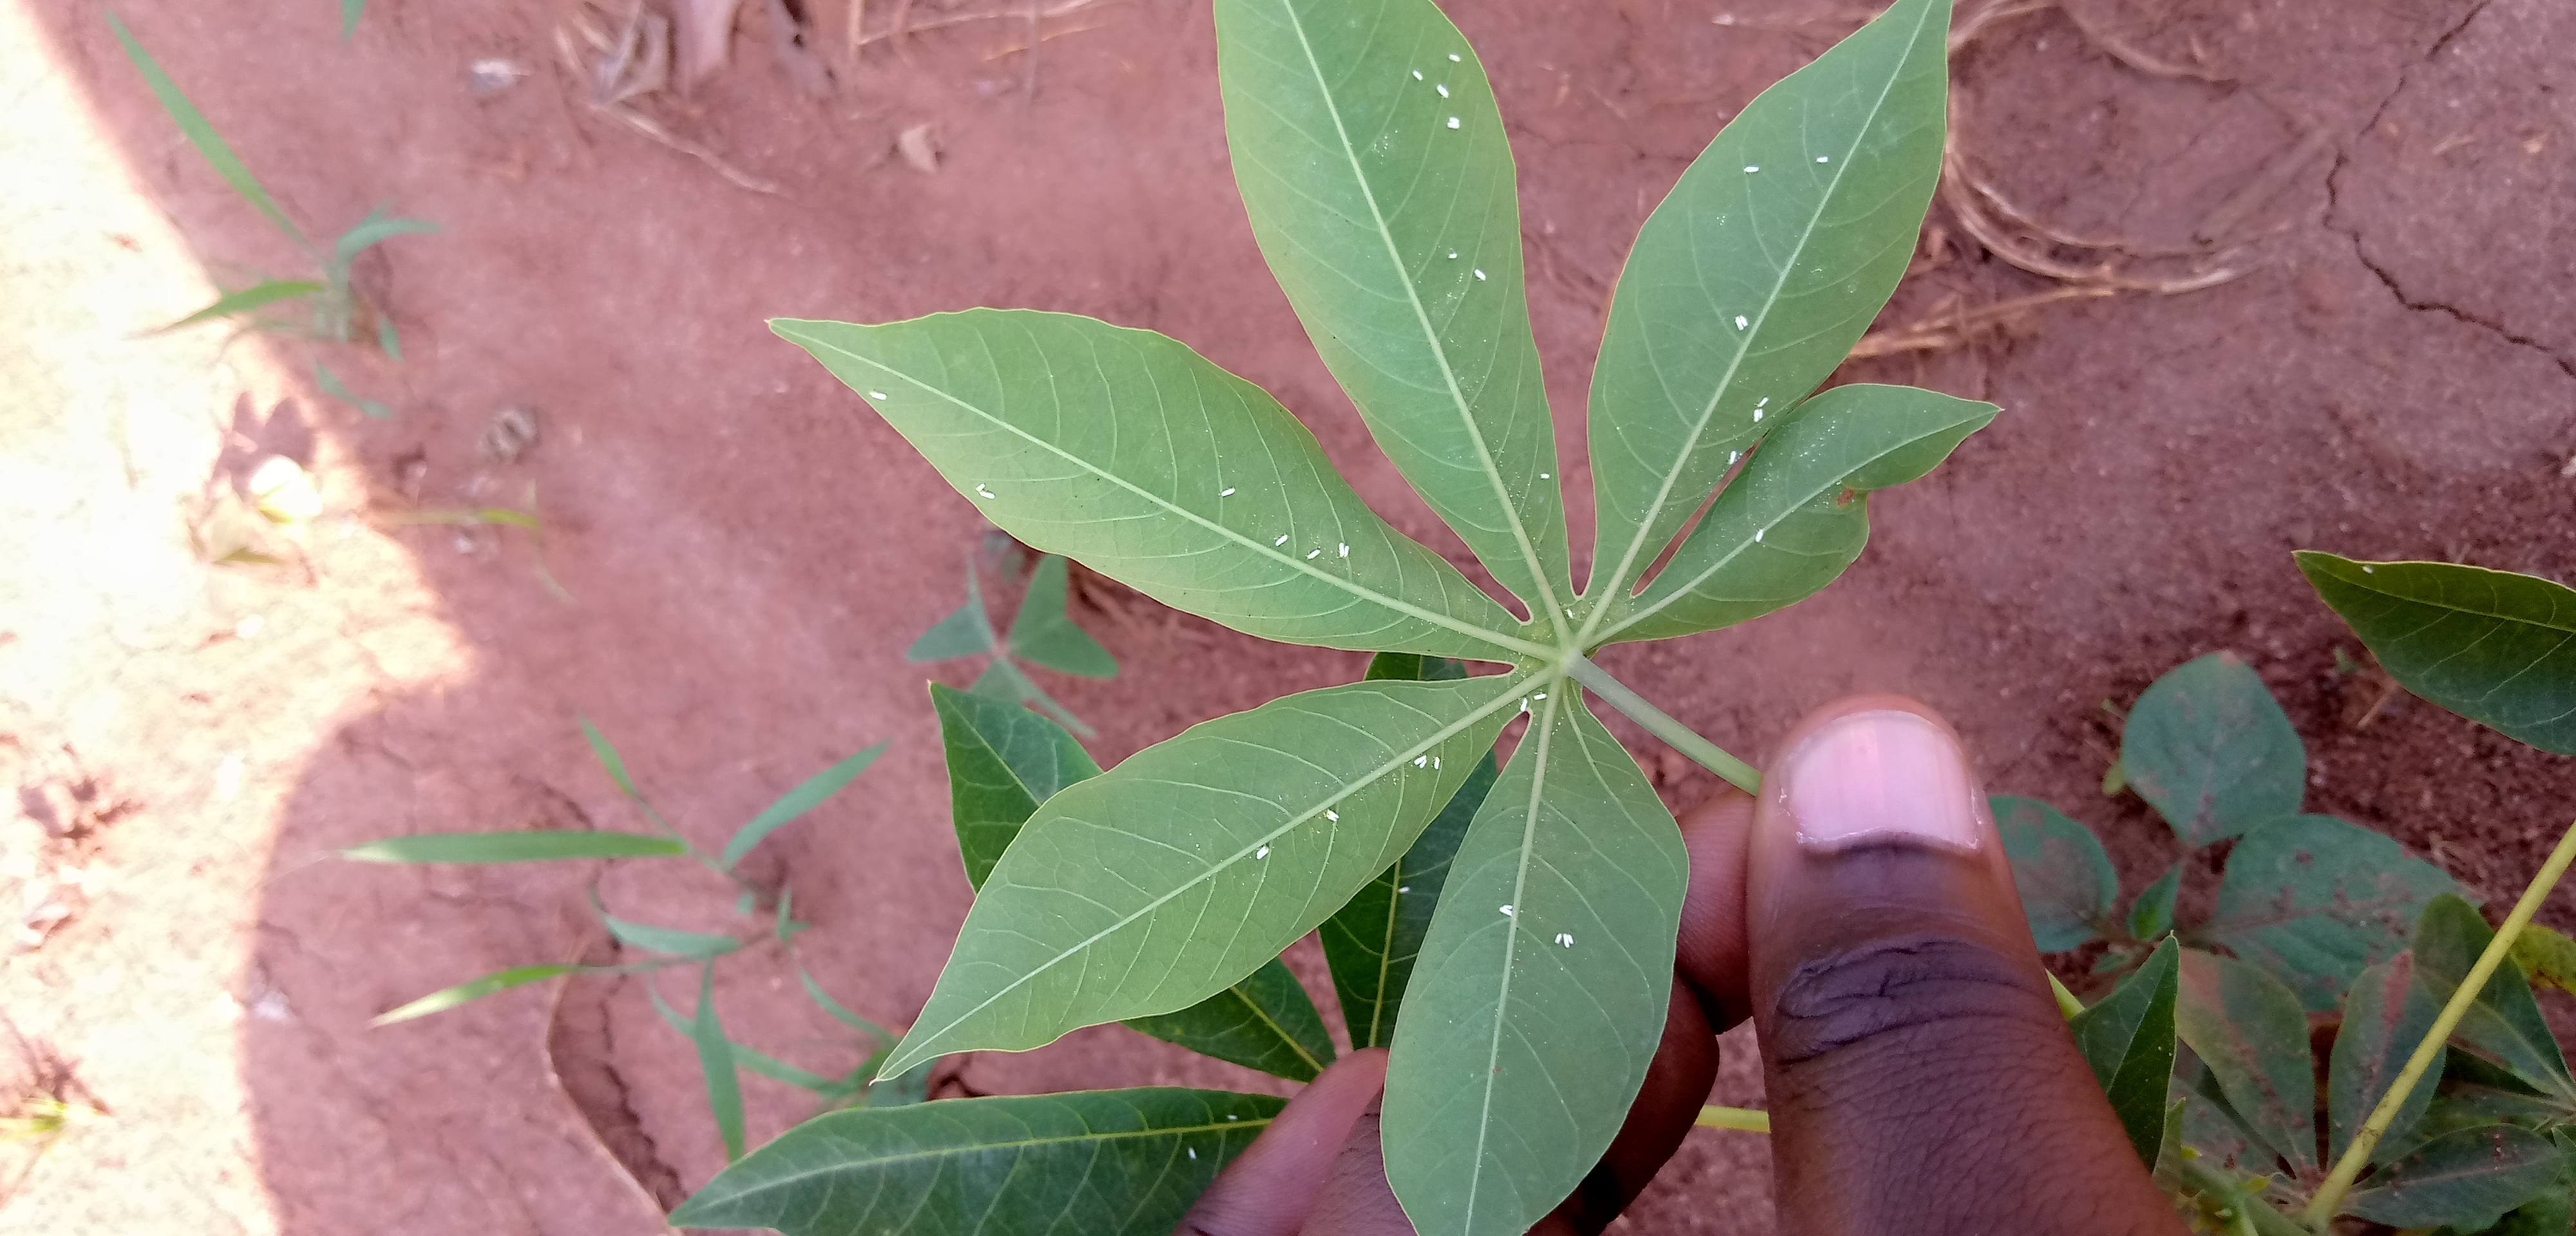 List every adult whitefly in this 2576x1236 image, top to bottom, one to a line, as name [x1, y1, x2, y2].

whitefly [1445, 50, 1463, 64]
whitefly [1411, 67, 1425, 82]
whitefly [1435, 83, 1451, 100]
whitefly [1447, 115, 1461, 124]
whitefly [1446, 122, 1461, 131]
whitefly [1812, 154, 1831, 167]
whitefly [1741, 163, 1762, 176]
whitefly [1445, 250, 1459, 261]
whitefly [1472, 267, 1489, 284]
whitefly [1734, 314, 1745, 332]
whitefly [1740, 314, 1750, 328]
whitefly [866, 389, 889, 402]
whitefly [1757, 394, 1770, 407]
whitefly [1752, 407, 1759, 422]
whitefly [1759, 407, 1764, 420]
whitefly [1727, 448, 1738, 465]
whitefly [1538, 471, 1553, 482]
whitefly [975, 482, 987, 492]
whitefly [1219, 485, 1239, 500]
whitefly [978, 490, 996, 501]
whitefly [1752, 527, 1766, 544]
whitefly [1273, 530, 1291, 548]
whitefly [1336, 539, 1345, 560]
whitefly [1344, 544, 1352, 559]
whitefly [1303, 546, 1323, 562]
whitefly [1565, 606, 1577, 620]
whitefly [1532, 691, 1548, 702]
whitefly [1517, 694, 1529, 713]
whitefly [1412, 753, 1428, 767]
whitefly [1432, 753, 1441, 771]
whitefly [1418, 758, 1427, 770]
whitefly [1325, 808, 1341, 819]
whitefly [1325, 812, 1338, 823]
whitefly [1256, 844, 1268, 856]
whitefly [1256, 847, 1270, 861]
whitefly [1394, 885, 1411, 895]
whitefly [1502, 903, 1514, 911]
whitefly [1498, 906, 1512, 919]
whitefly [1563, 932, 1571, 949]
whitefly [1553, 933, 1562, 946]
whitefly [1567, 933, 1575, 944]
whitefly [1226, 1110, 1244, 1125]
whitefly [1182, 1143, 1200, 1165]